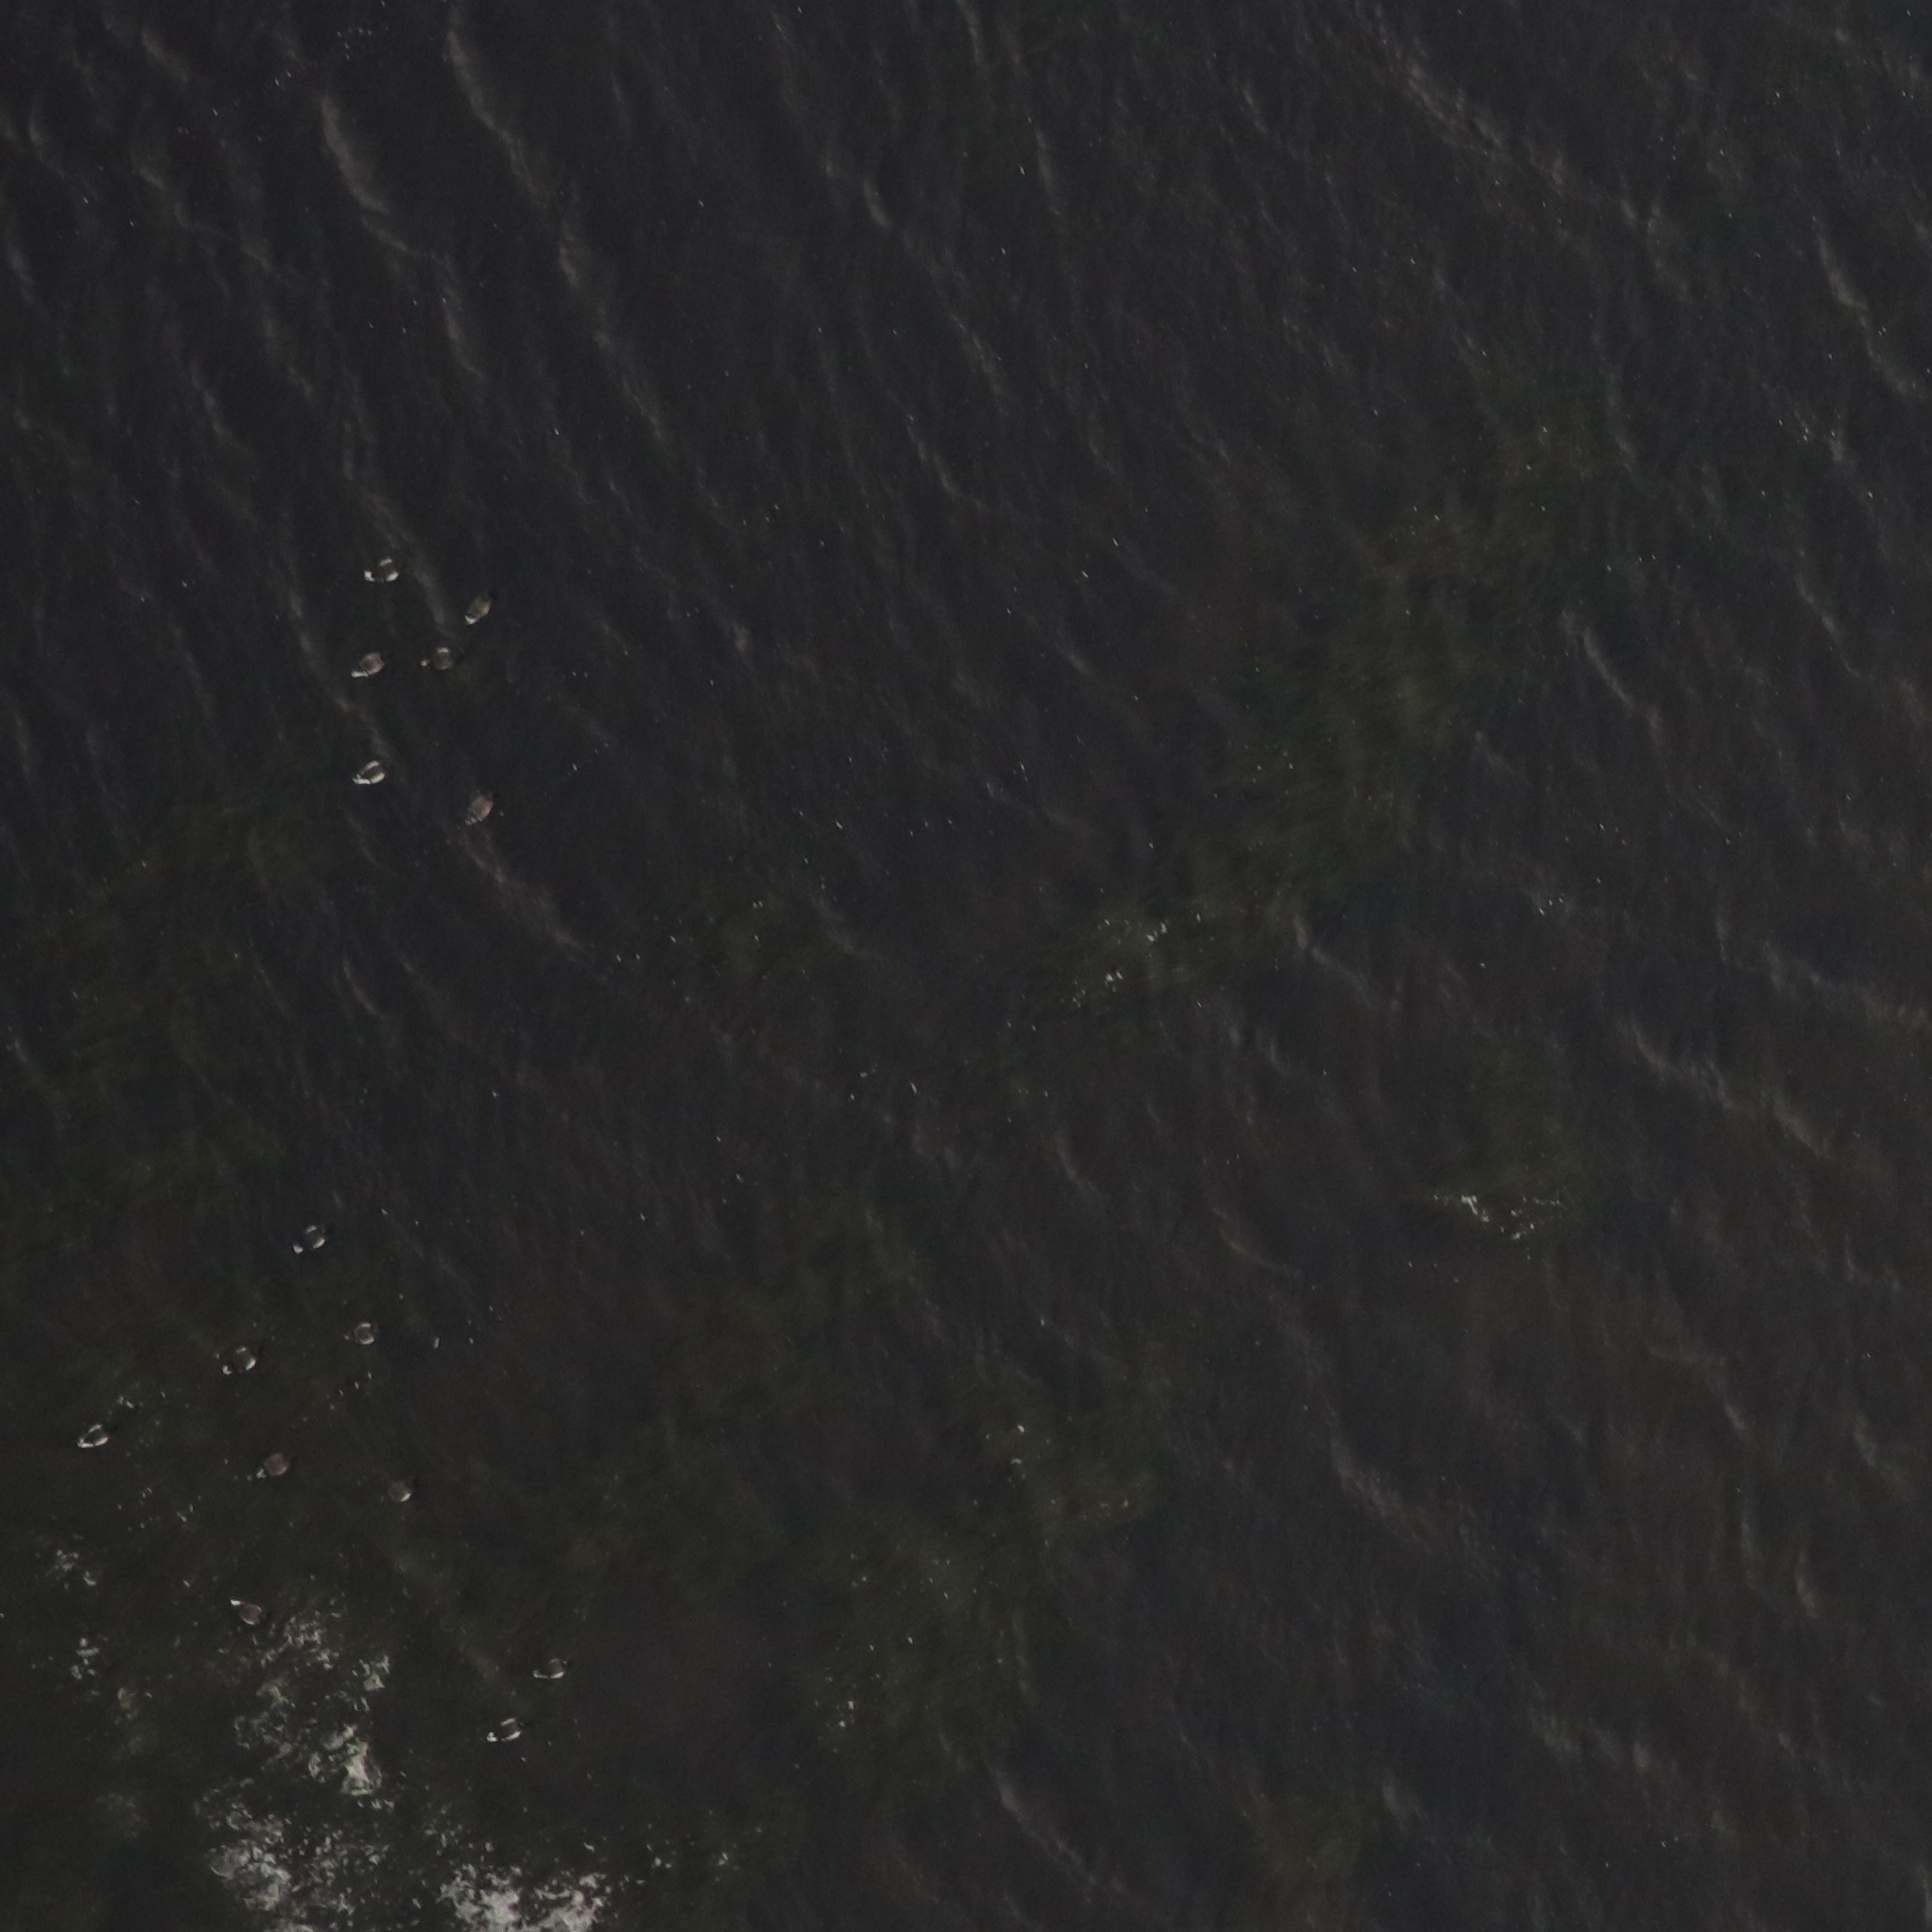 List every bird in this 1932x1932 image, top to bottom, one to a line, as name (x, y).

brant (386, 571)
brant (479, 609)
brant (445, 661)
brant (371, 665)
brant (372, 771)
brant (481, 807)
brant (313, 1237)
brant (365, 1333)
brant (241, 1359)
brant (96, 1436)
brant (275, 1464)
brant (400, 1497)
brant (250, 1612)
brant (554, 1670)
brant (507, 1731)